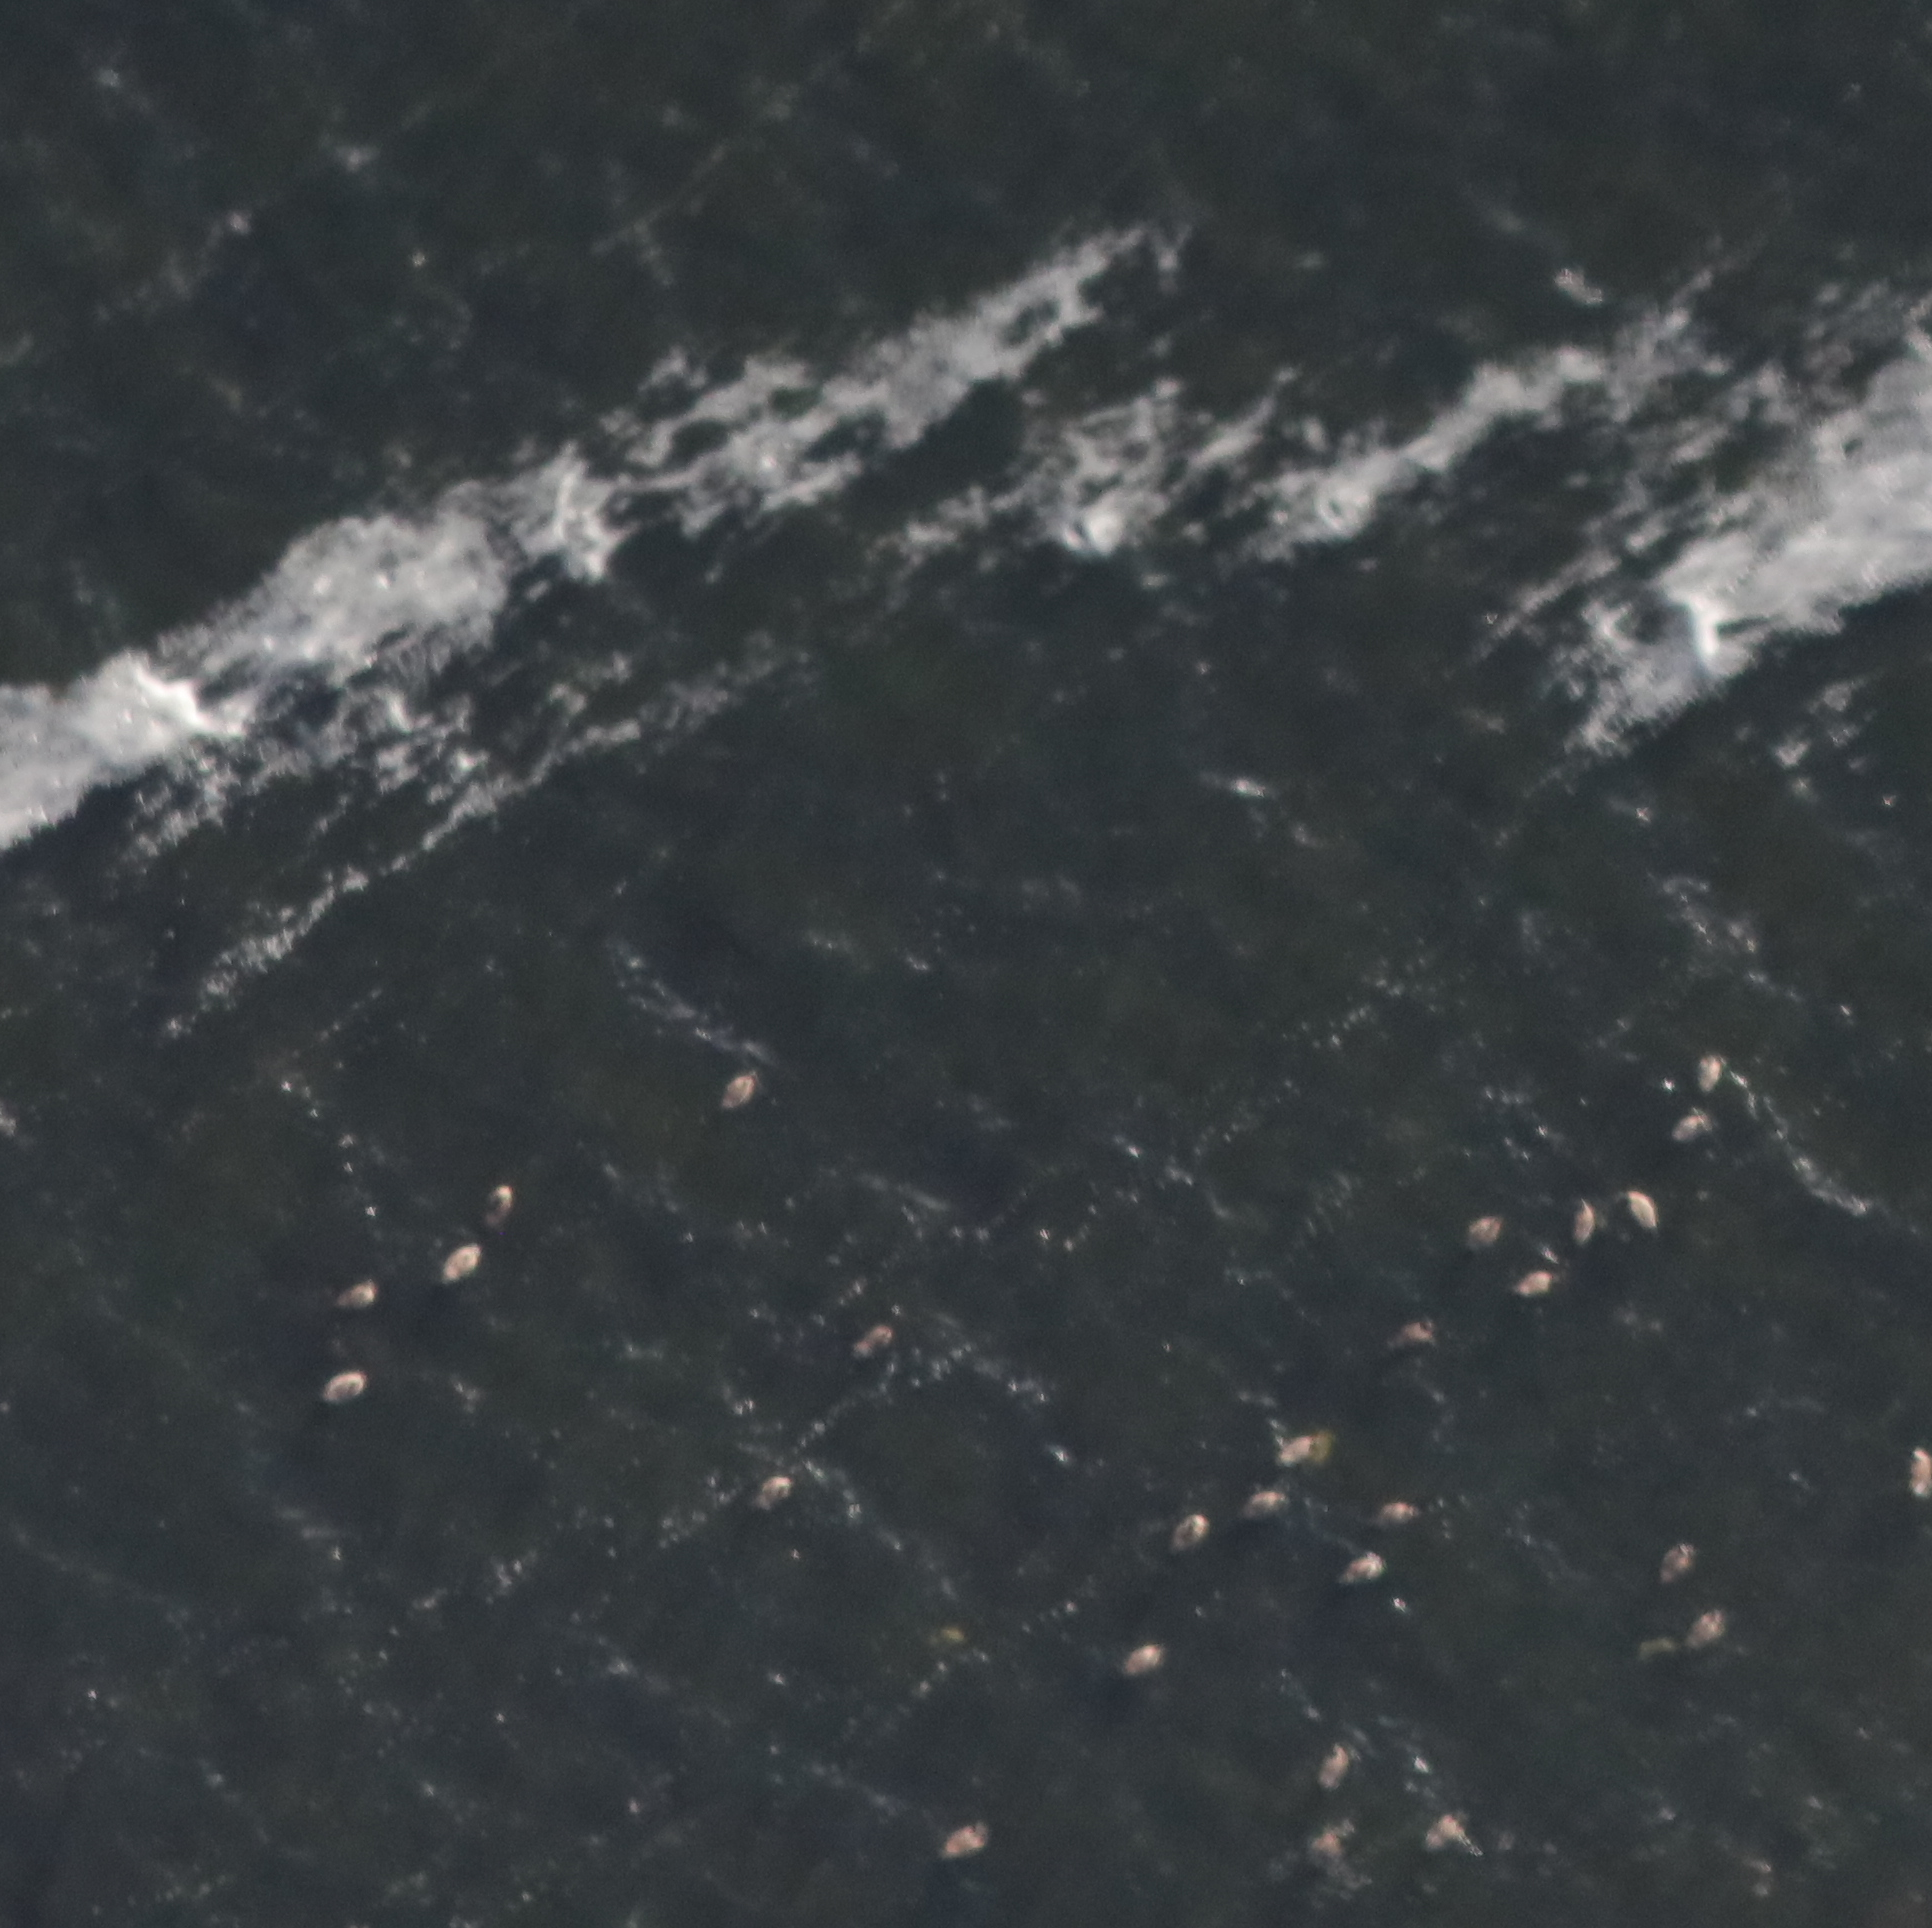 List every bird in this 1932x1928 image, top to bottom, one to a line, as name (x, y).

Canada goose (1712, 1077)
Canada goose (741, 1091)
Canada goose (1687, 1129)
Canada goose (500, 1200)
Canada goose (1637, 1208)
Canada goose (1583, 1213)
Canada goose (1481, 1233)
Canada goose (461, 1259)
Canada goose (1531, 1286)
Canada goose (359, 1298)
Canada goose (1417, 1337)
Canada goose (876, 1340)
Canada goose (340, 1389)
Canada goose (1299, 1449)
Canada goose (1923, 1474)
Canada goose (772, 1489)
Canada goose (1257, 1506)
Canada goose (1389, 1511)
Canada goose (1184, 1535)
Canada goose (1678, 1562)
Canada goose (1361, 1572)
Canada goose (1707, 1635)
Canada goose (1142, 1657)
Canada goose (1335, 1773)
Canada goose (1447, 1827)
Canada goose (969, 1840)
Canada goose (1325, 1852)